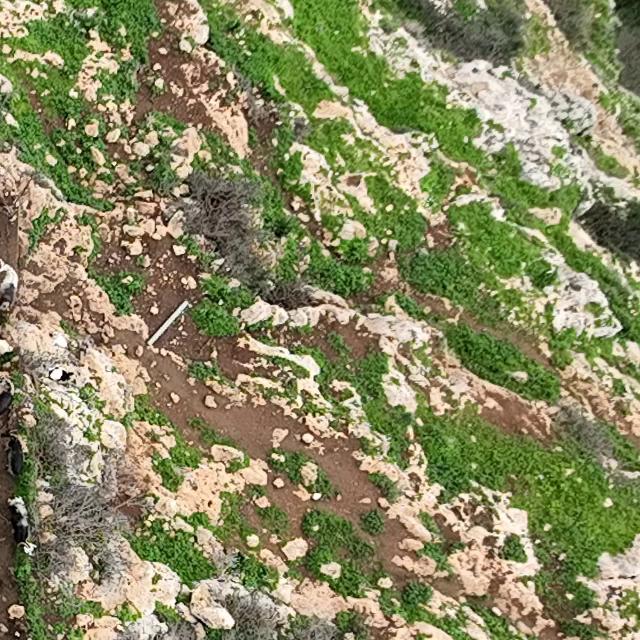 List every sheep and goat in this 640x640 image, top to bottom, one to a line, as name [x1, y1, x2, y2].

goat [0, 171, 15, 218]
goat [0, 258, 19, 311]
goat [0, 320, 13, 352]
goat [0, 390, 13, 418]
goat [0, 428, 24, 475]
goat [6, 495, 31, 551]